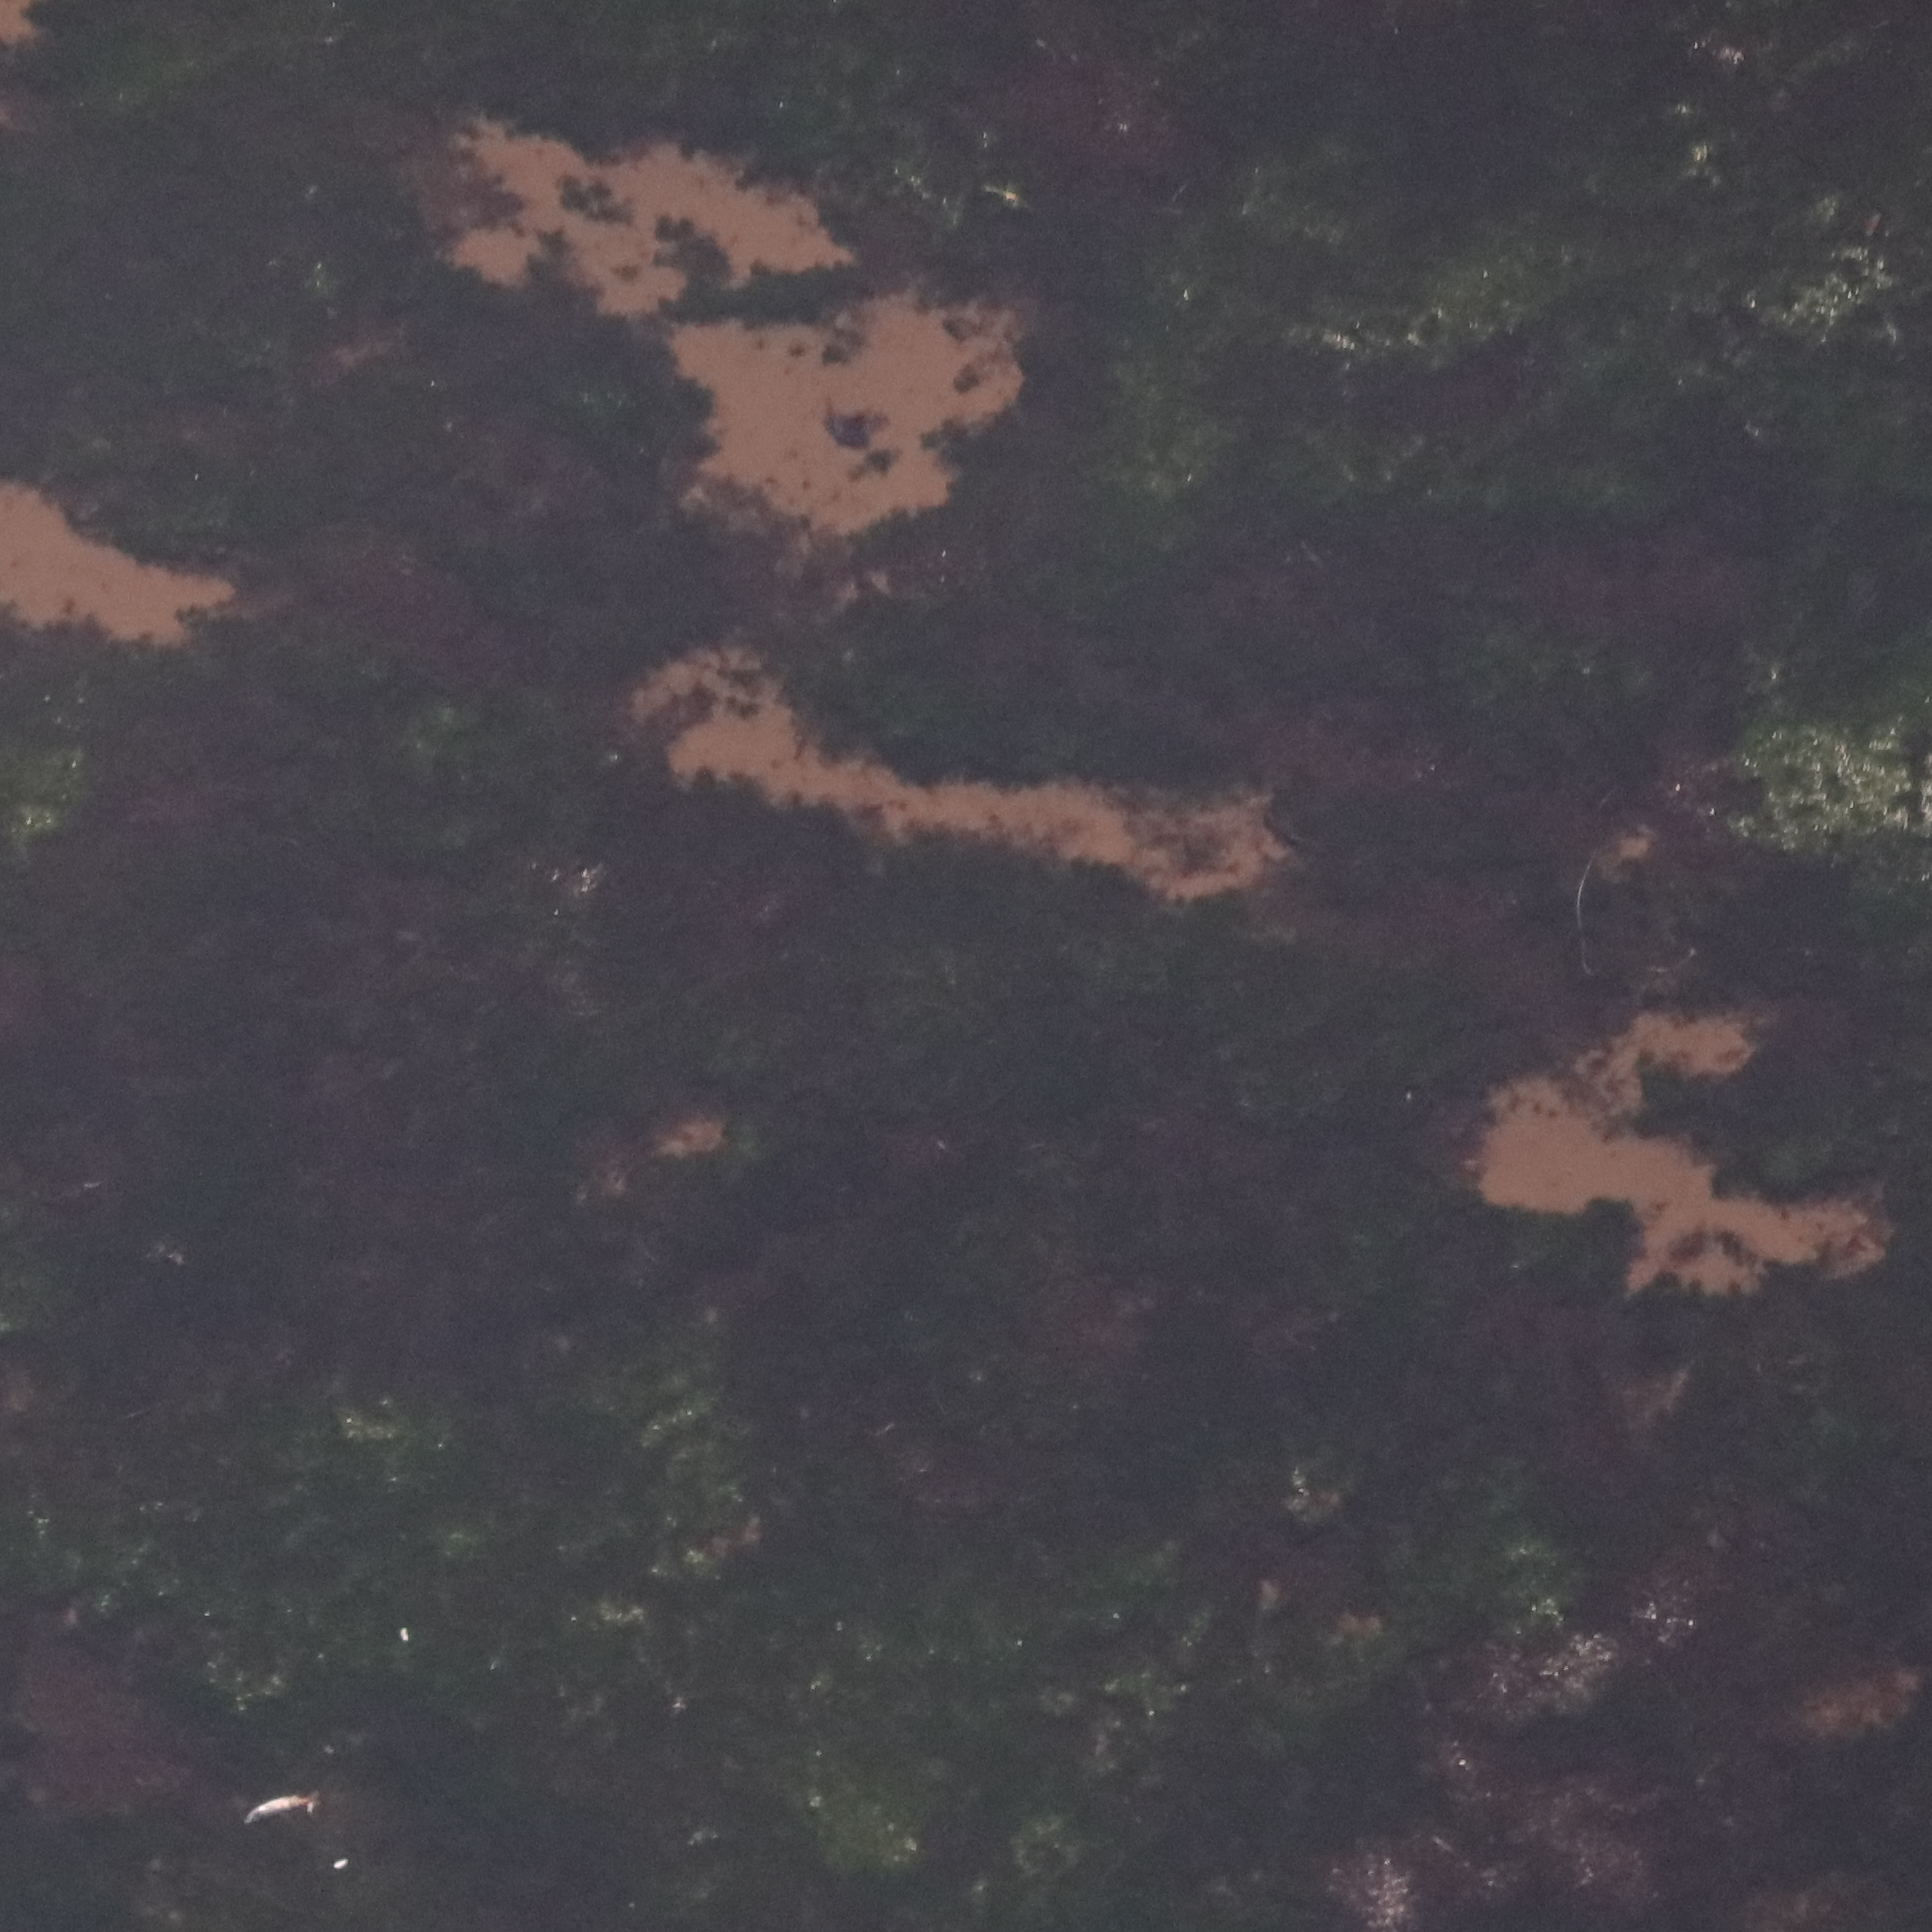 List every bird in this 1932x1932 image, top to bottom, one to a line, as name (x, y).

None